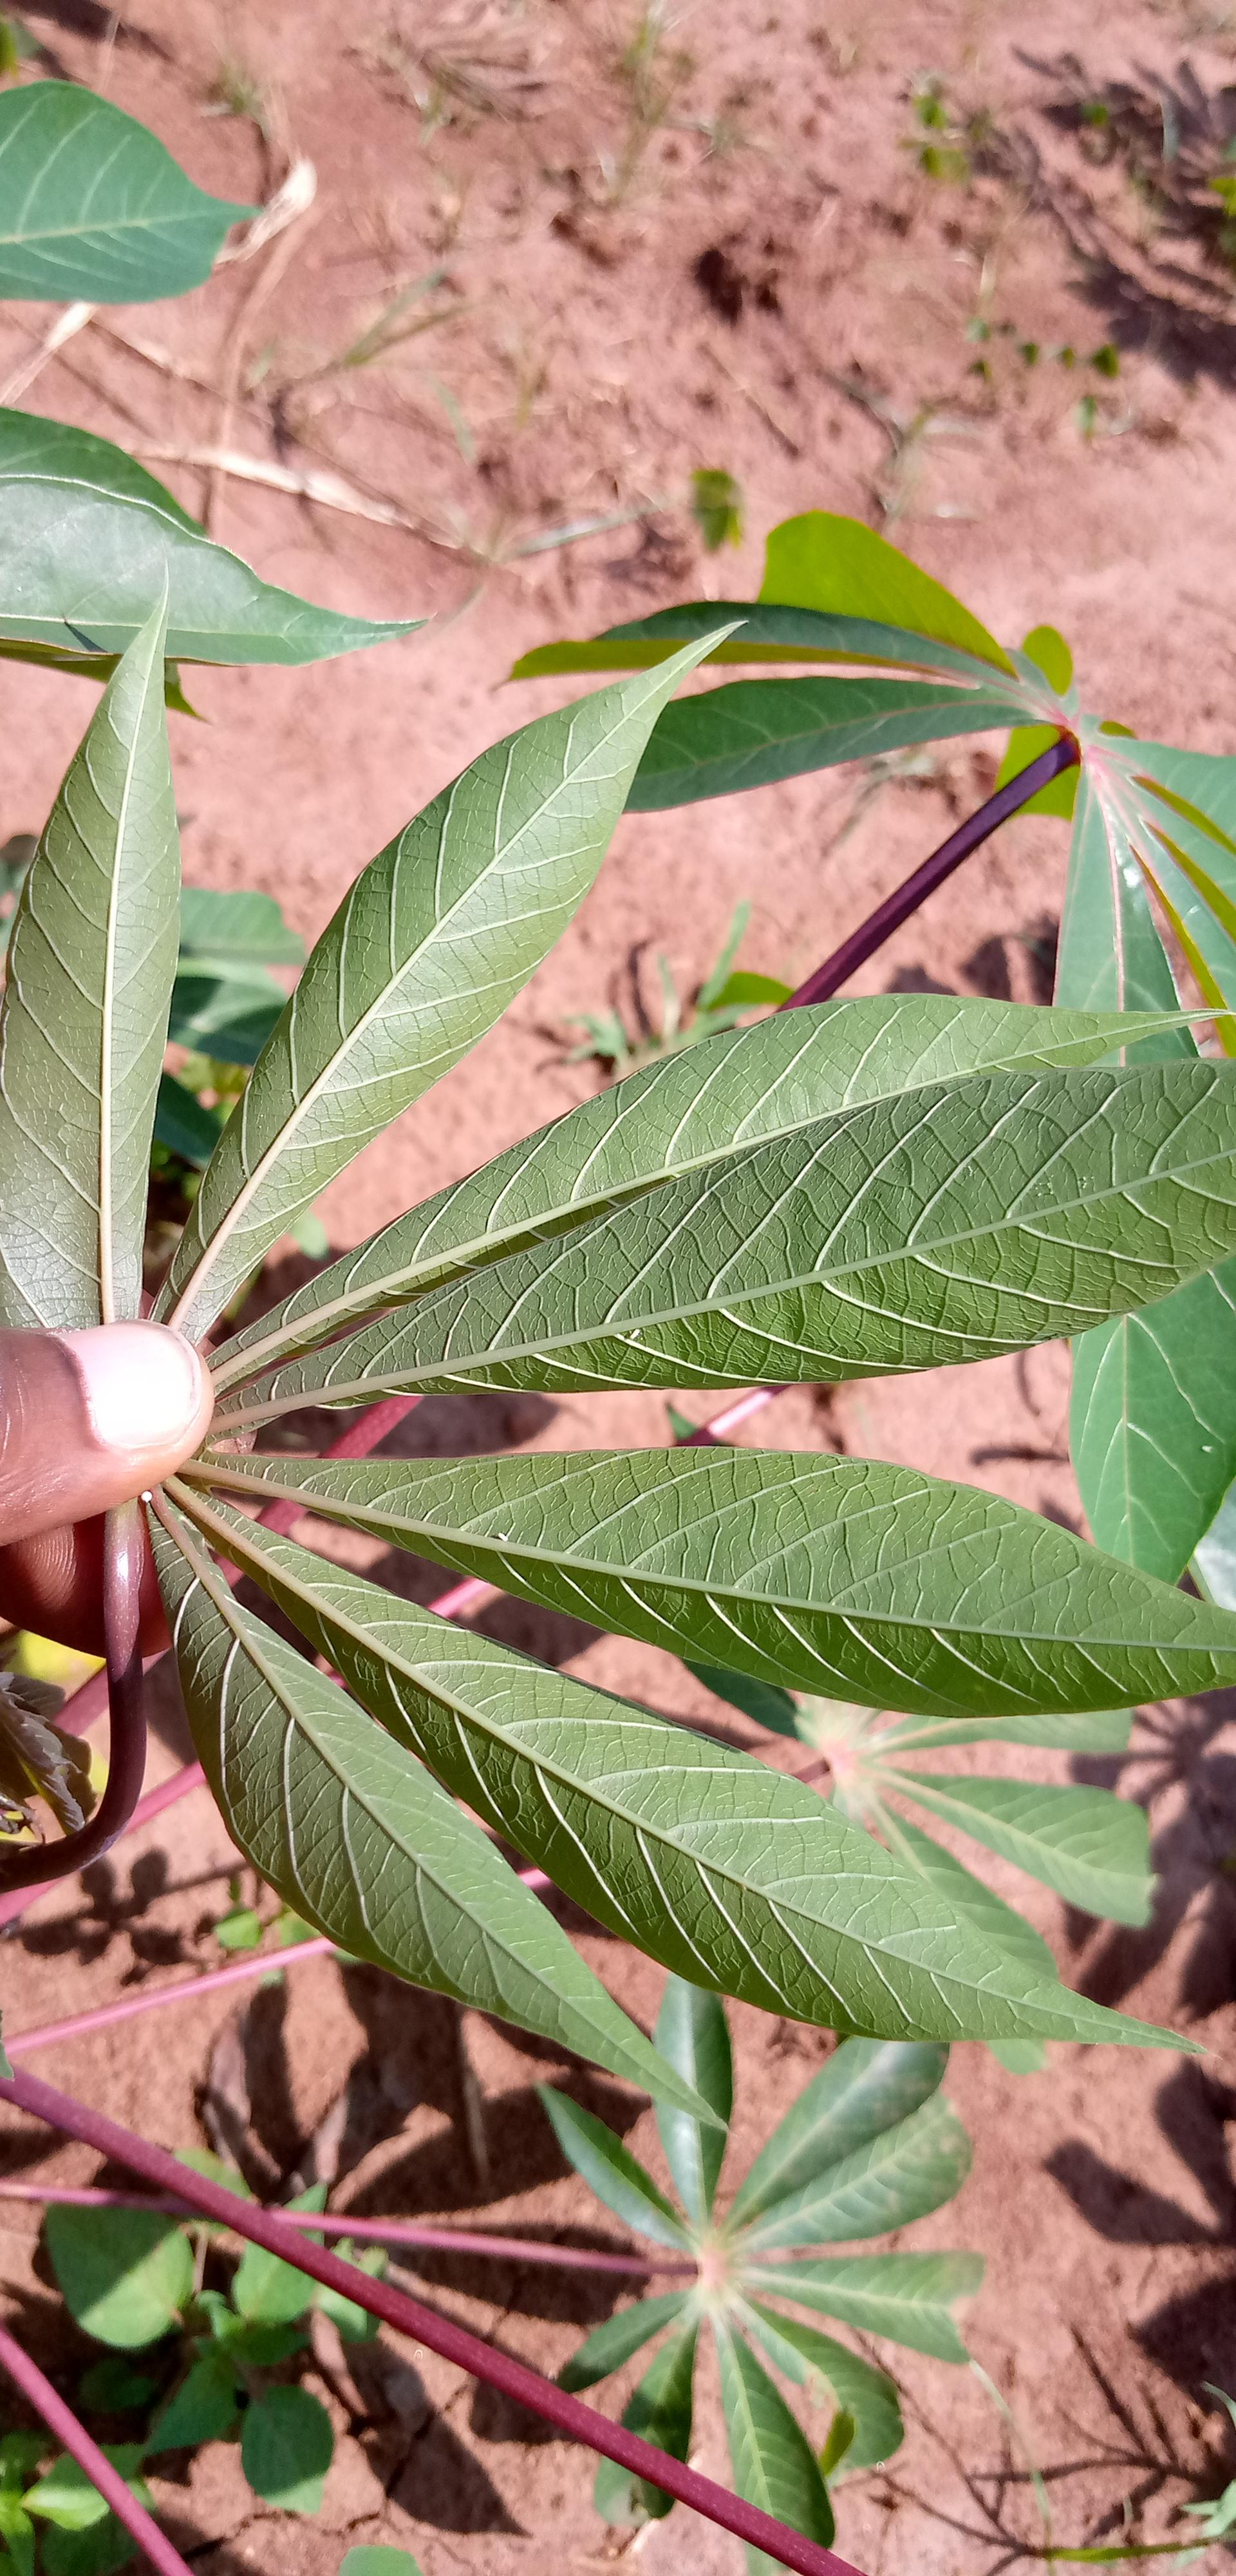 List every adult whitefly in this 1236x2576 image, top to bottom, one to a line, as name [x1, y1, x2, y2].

whitefly [614, 1313, 651, 1354]
whitefly [489, 1524, 523, 1557]